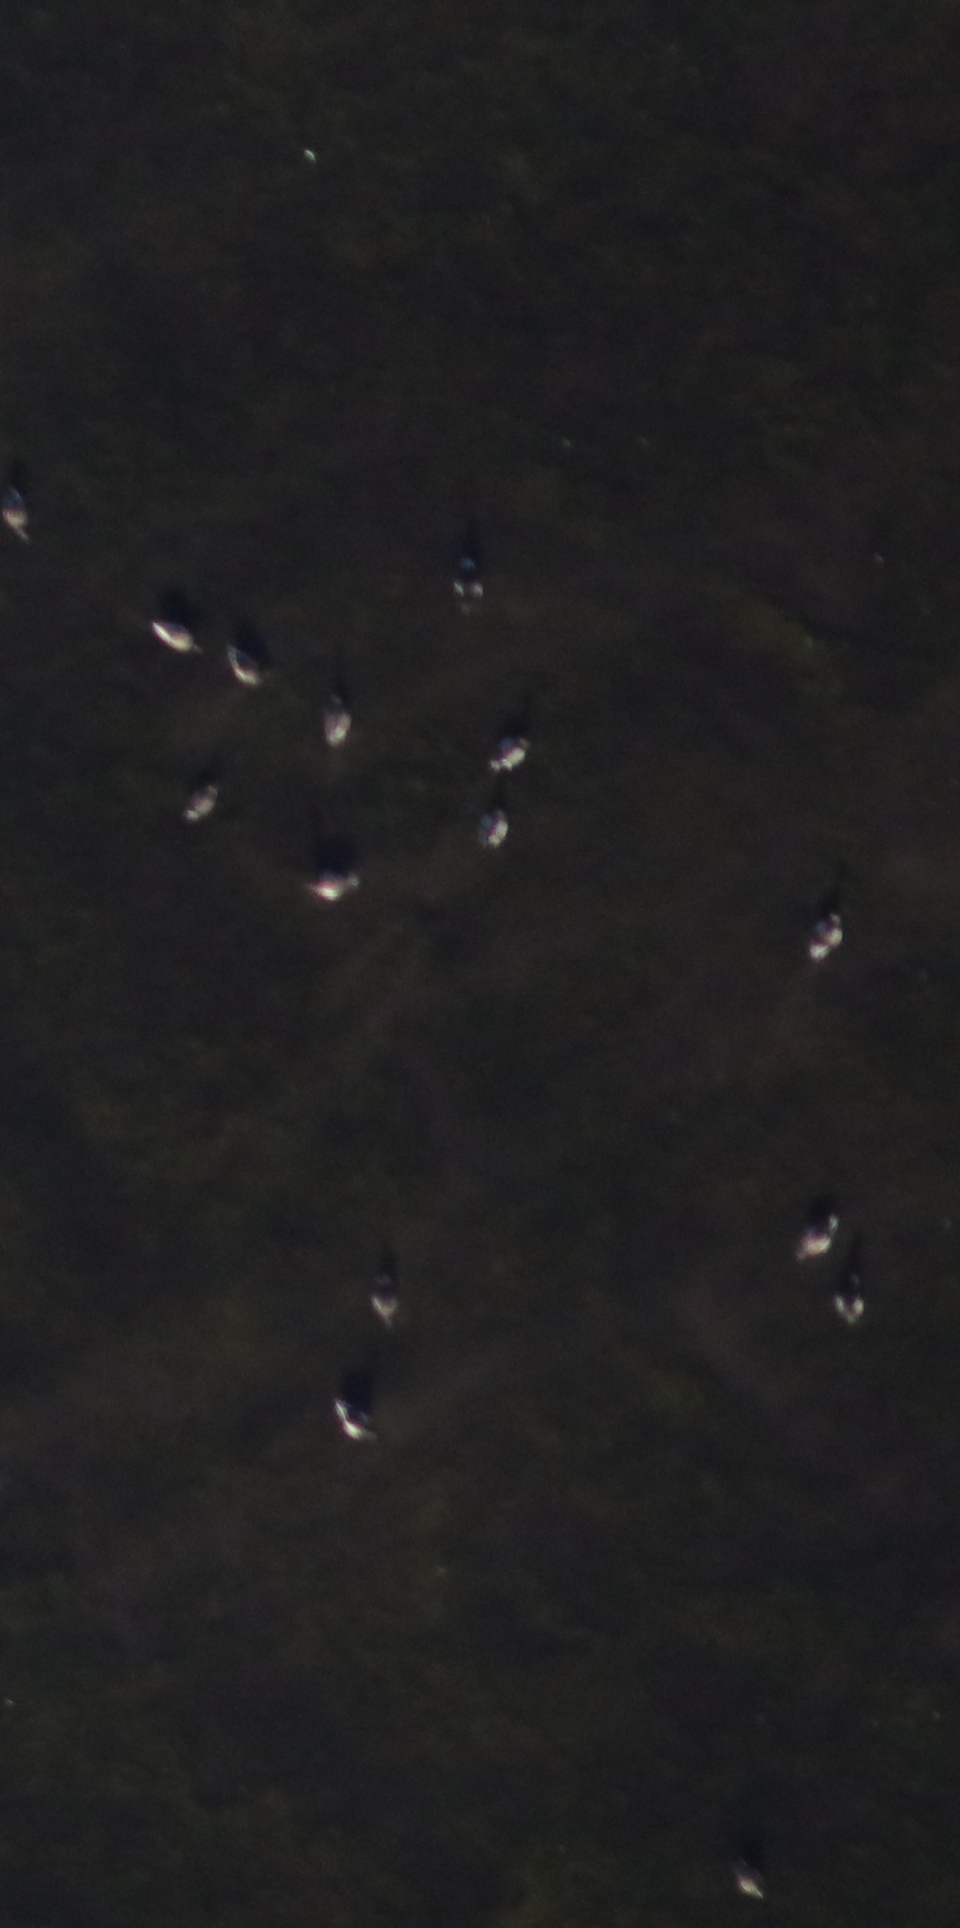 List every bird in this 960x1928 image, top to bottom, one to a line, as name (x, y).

brant (15, 512)
brant (469, 583)
brant (177, 635)
brant (246, 666)
brant (335, 717)
brant (514, 754)
brant (205, 804)
brant (500, 828)
brant (331, 881)
brant (826, 935)
brant (821, 1246)
brant (849, 1301)
brant (387, 1306)
brant (353, 1417)
brant (755, 1880)